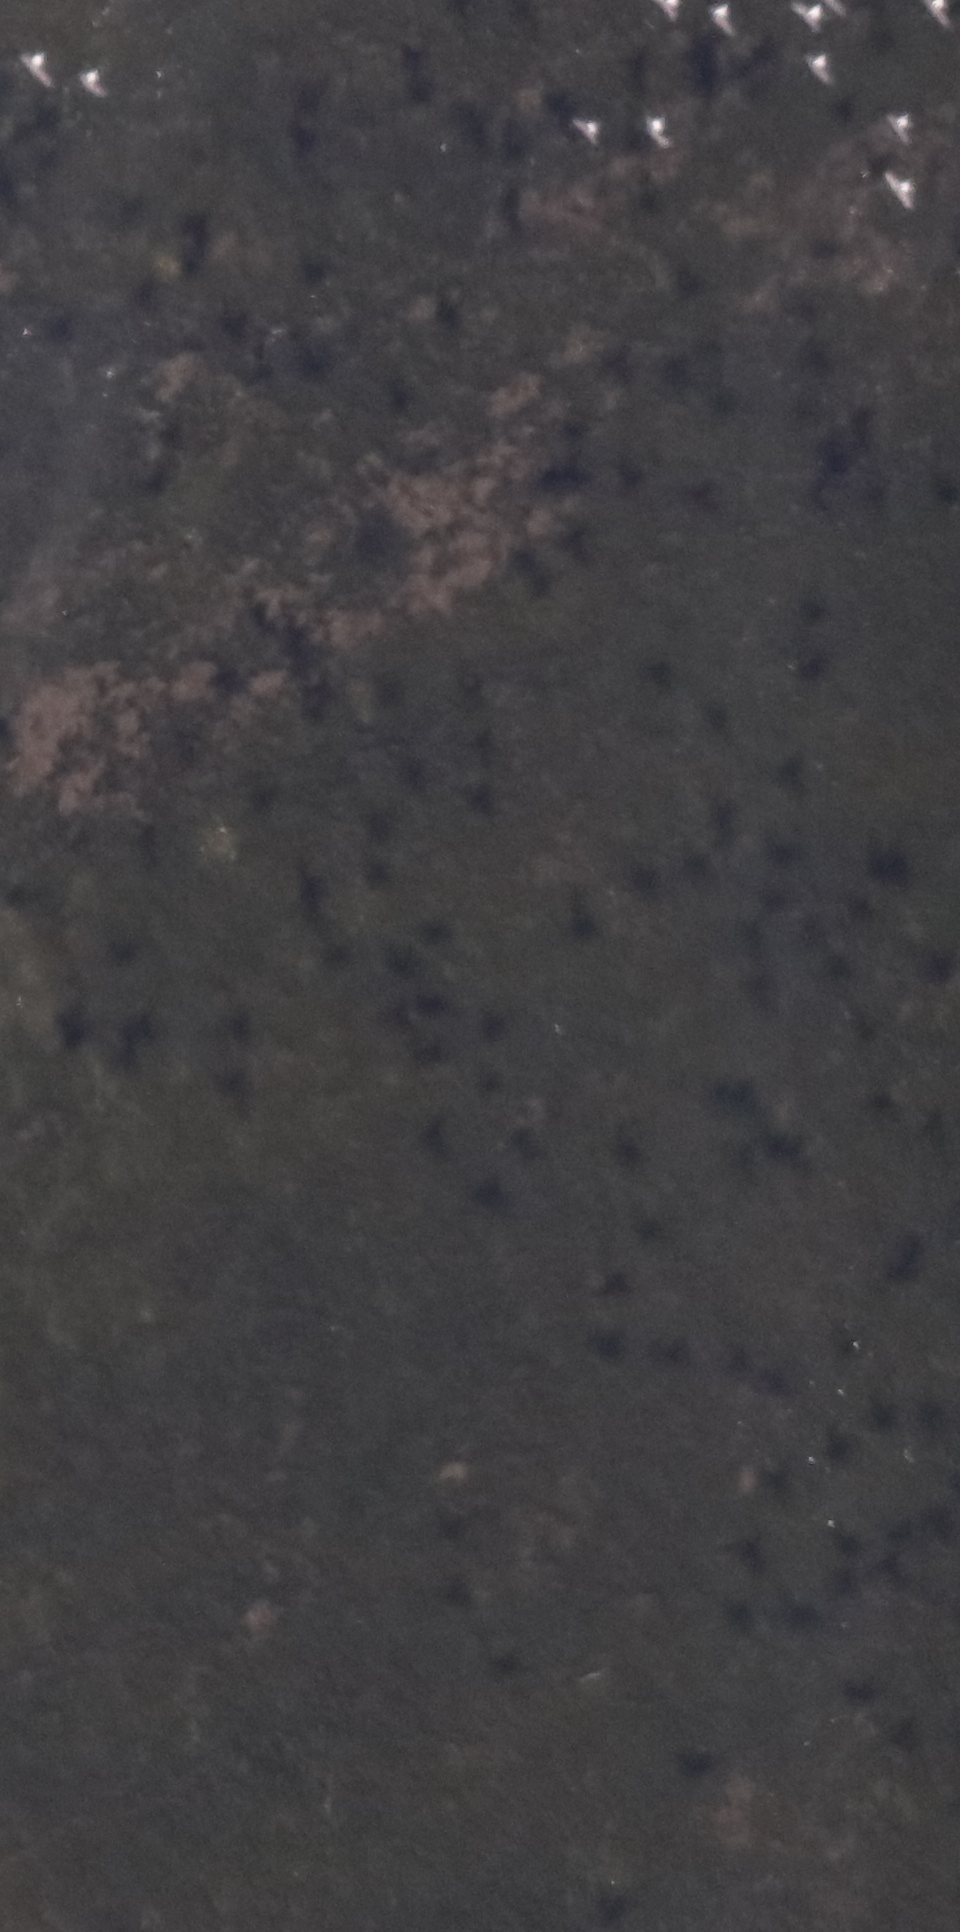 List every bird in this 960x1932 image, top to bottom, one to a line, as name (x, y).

brant (935, 10)
brant (726, 16)
brant (807, 17)
brant (37, 66)
brant (816, 66)
brant (97, 81)
brant (900, 119)
brant (582, 131)
brant (652, 133)
brant (903, 185)